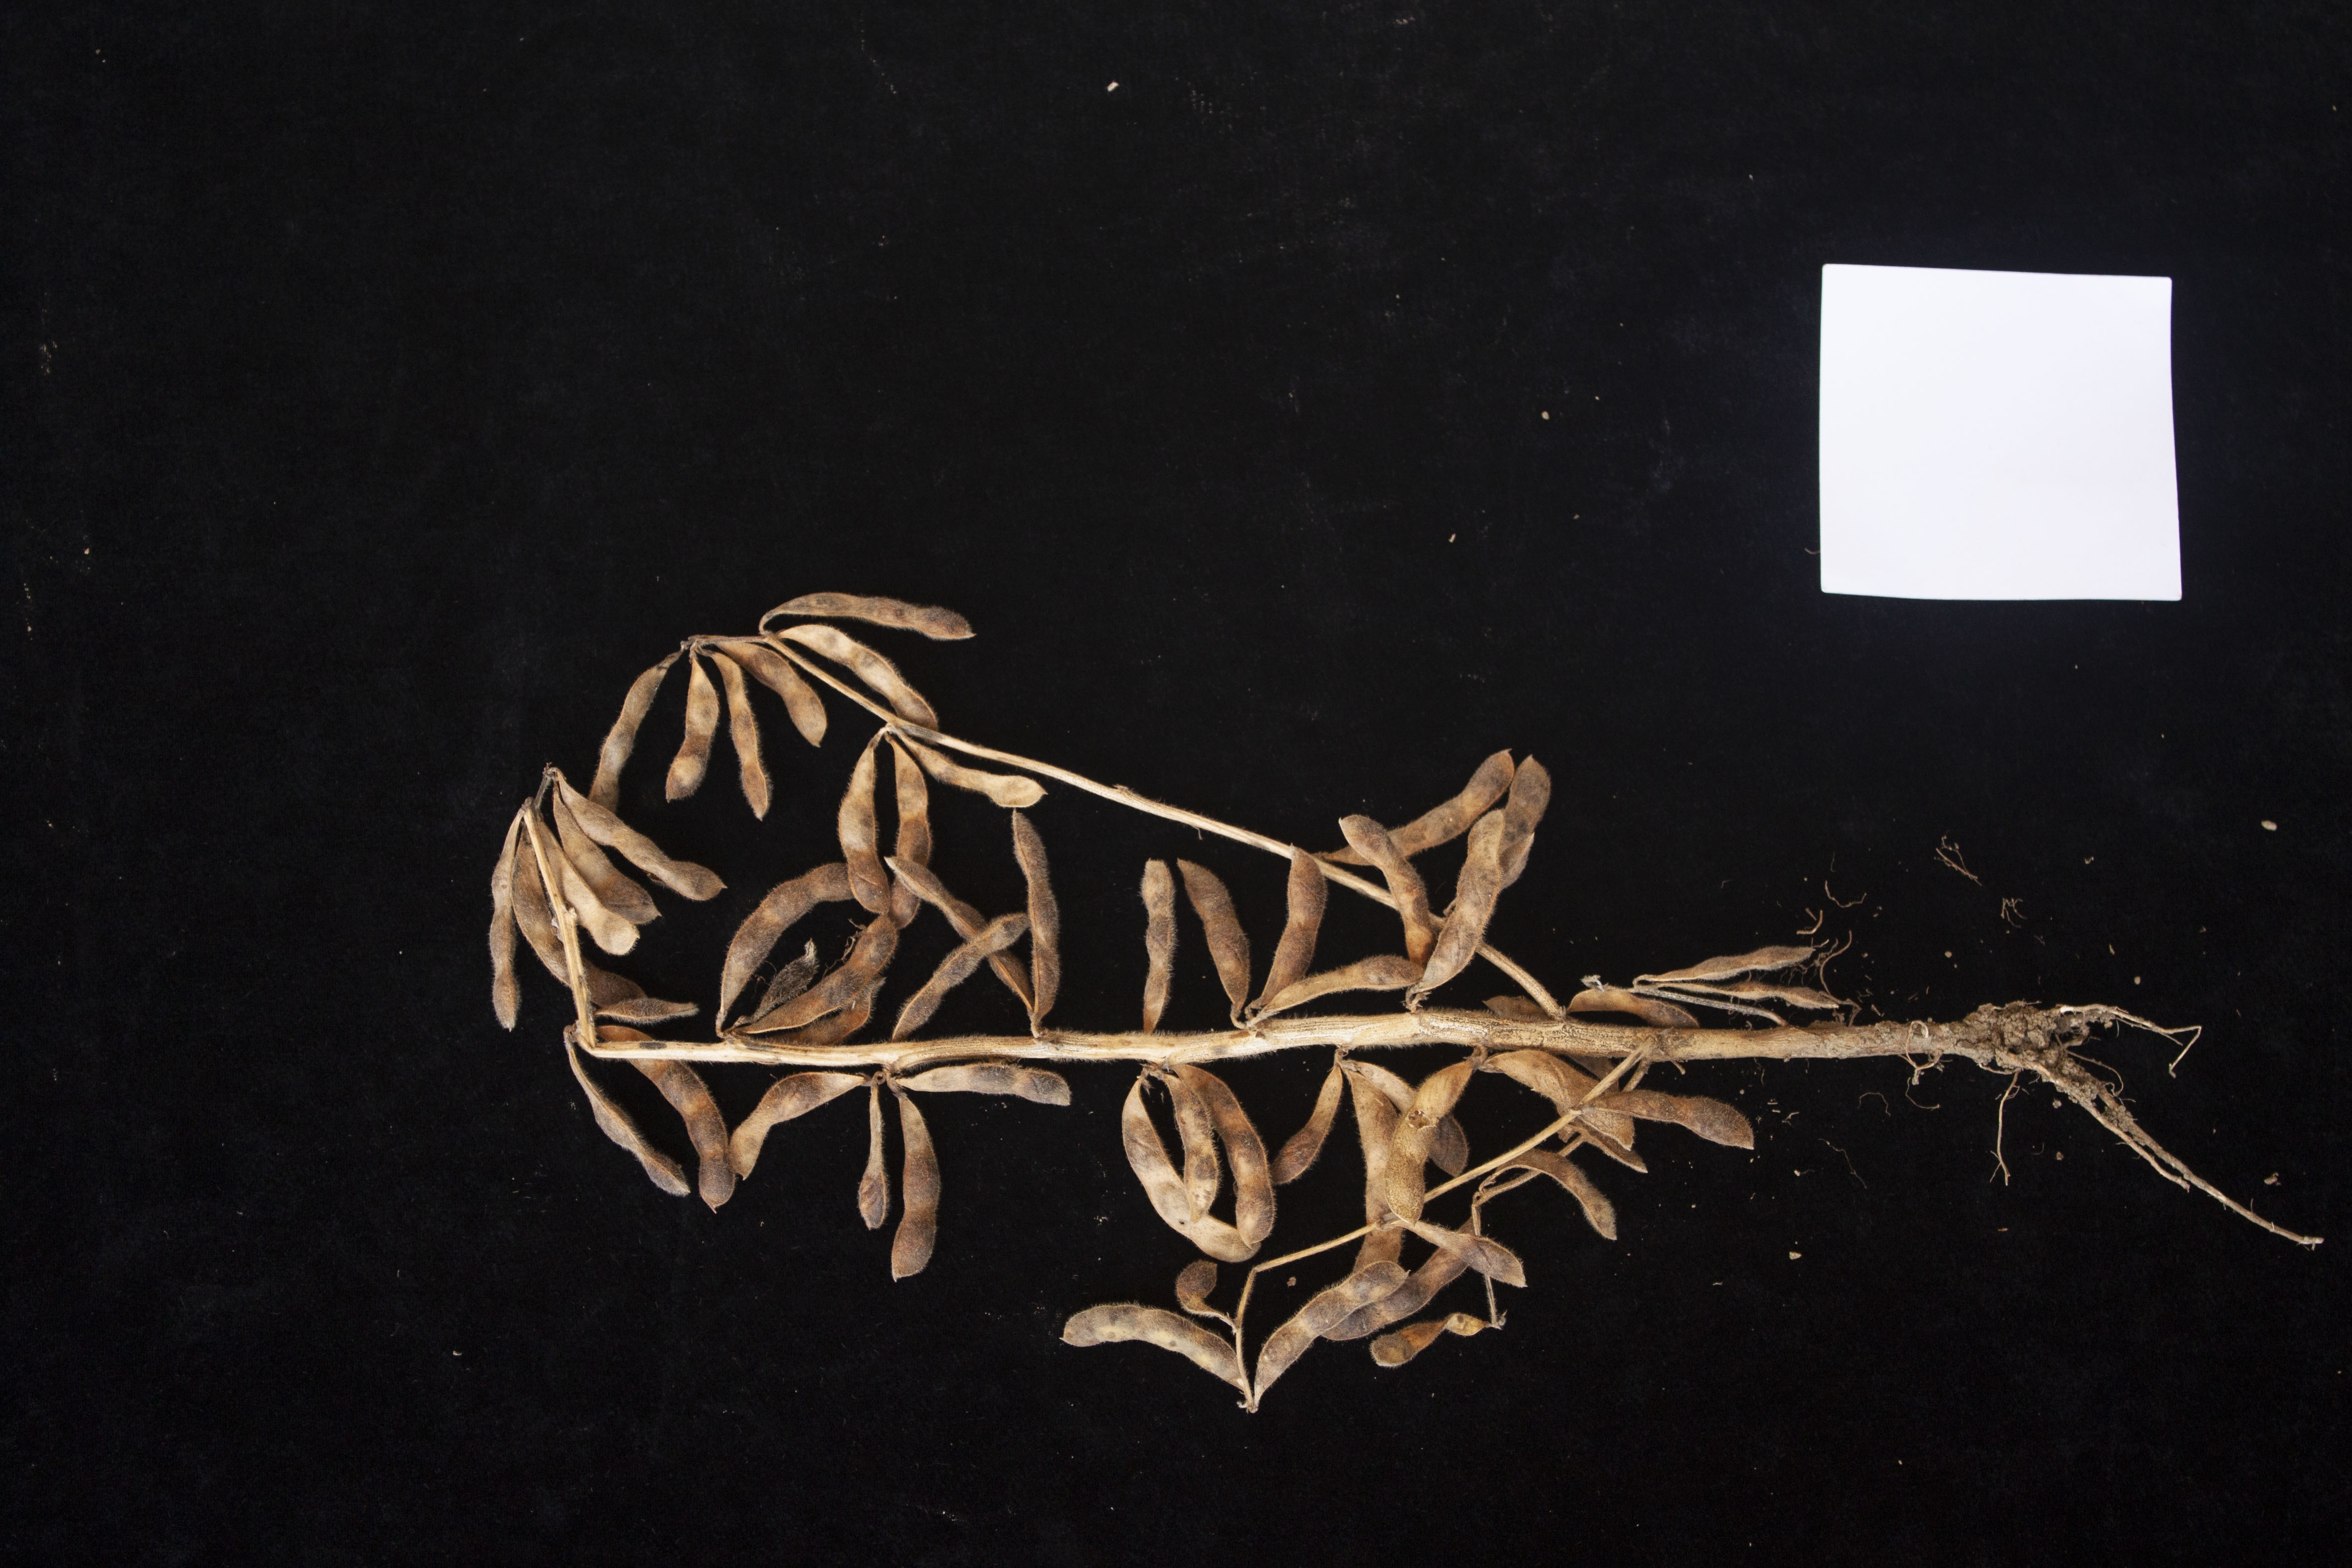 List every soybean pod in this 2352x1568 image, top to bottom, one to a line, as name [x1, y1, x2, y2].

soybean pod [760, 592, 975, 641]
soybean pod [774, 626, 938, 735]
soybean pod [714, 640, 828, 746]
soybean pod [666, 648, 719, 801]
soybean pod [712, 653, 770, 818]
soybean pod [590, 656, 678, 816]
soybean pod [838, 728, 889, 915]
soybean pod [904, 736, 1043, 808]
soybean pod [895, 749, 930, 927]
soybean pod [1330, 753, 1515, 870]
soybean pod [1497, 762, 1552, 877]
soybean pod [559, 774, 728, 901]
soybean pod [553, 783, 664, 928]
soybean pod [488, 804, 526, 1031]
soybean pod [1012, 811, 1059, 1028]
soybean pod [1411, 812, 1504, 994]
soybean pod [1343, 816, 1434, 971]
soybean pod [540, 818, 638, 957]
soybean pod [511, 847, 645, 1005]
soybean pod [1249, 847, 1324, 1008]
soybean pod [888, 861, 1031, 1014]
soybean pod [1140, 861, 1177, 1028]
soybean pod [1178, 863, 1249, 1019]
soybean pod [719, 864, 857, 1033]
soybean pod [890, 915, 1032, 1045]
soybean pod [736, 916, 900, 1033]
soybean pod [753, 945, 813, 1018]
soybean pod [1645, 948, 1814, 983]
soybean pod [1253, 957, 1422, 1023]
soybean pod [1669, 983, 1836, 1011]
soybean pod [1572, 990, 1697, 1031]
soybean pod [603, 1003, 696, 1024]
soybean pod [600, 1027, 735, 1214]
soybean pod [571, 1045, 688, 1194]
soybean pod [1477, 1052, 1633, 1150]
soybean pod [892, 1064, 1072, 1108]
soybean pod [1348, 1064, 1468, 1176]
soybean pod [1177, 1064, 1274, 1248]
soybean pod [1274, 1064, 1341, 1184]
soybean pod [1381, 1064, 1476, 1223]
soybean pod [1157, 1072, 1221, 1233]
soybean pod [731, 1074, 868, 1181]
soybean pod [1347, 1075, 1401, 1266]
soybean pod [1122, 1086, 1256, 1259]
soybean pod [1571, 1090, 1752, 1151]
soybean pod [890, 1091, 942, 1283]
soybean pod [862, 1094, 883, 1222]
soybean pod [1496, 1153, 1617, 1240]
soybean pod [1404, 1222, 1526, 1288]
soybean pod [1323, 1225, 1473, 1338]
soybean pod [1254, 1260, 1409, 1408]
soybean pod [1174, 1264, 1229, 1331]
soybean pod [1062, 1305, 1241, 1385]
soybean pod [1372, 1317, 1489, 1367]